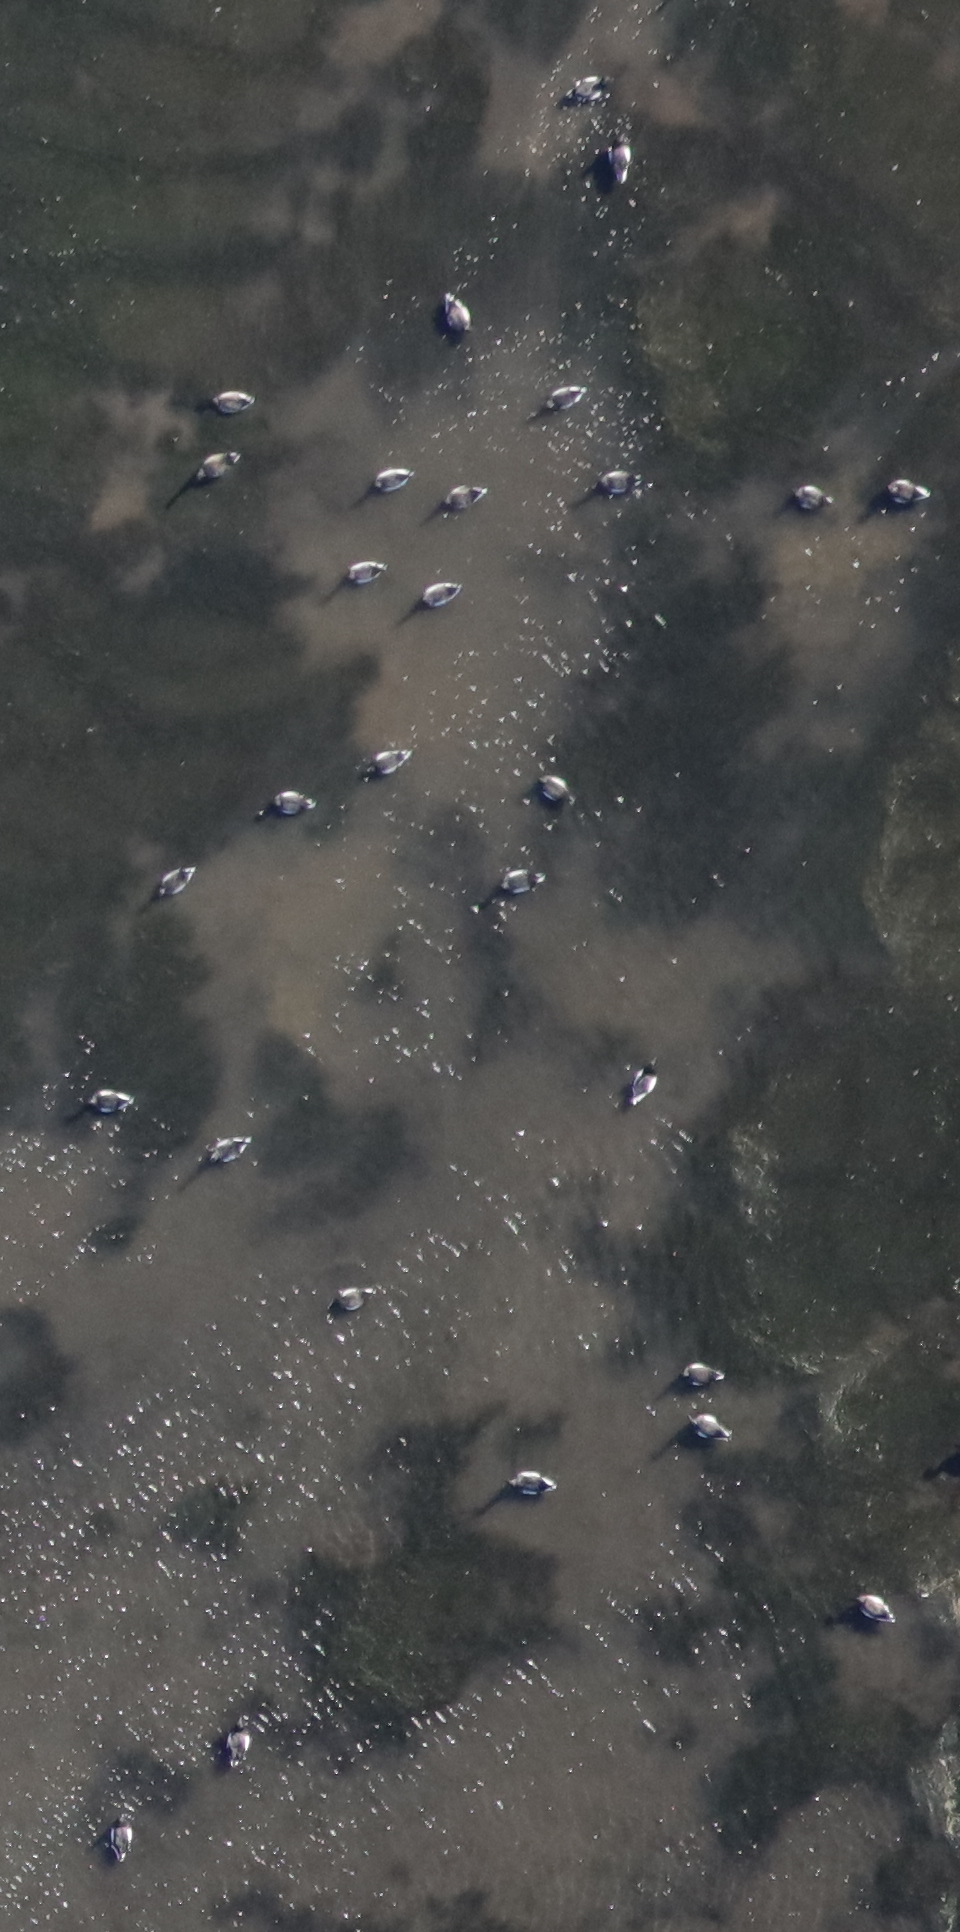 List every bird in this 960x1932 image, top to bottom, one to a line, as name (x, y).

brant (590, 88)
brant (620, 160)
brant (457, 315)
brant (563, 400)
brant (231, 403)
brant (217, 466)
brant (392, 481)
brant (620, 487)
brant (907, 494)
brant (809, 498)
brant (464, 499)
brant (364, 573)
brant (440, 595)
brant (387, 762)
brant (553, 790)
brant (292, 805)
brant (523, 880)
brant (174, 882)
brant (642, 1084)
brant (108, 1103)
brant (227, 1149)
brant (350, 1298)
brant (702, 1374)
brant (709, 1428)
brant (529, 1482)
brant (873, 1607)
brant (238, 1740)
brant (121, 1834)